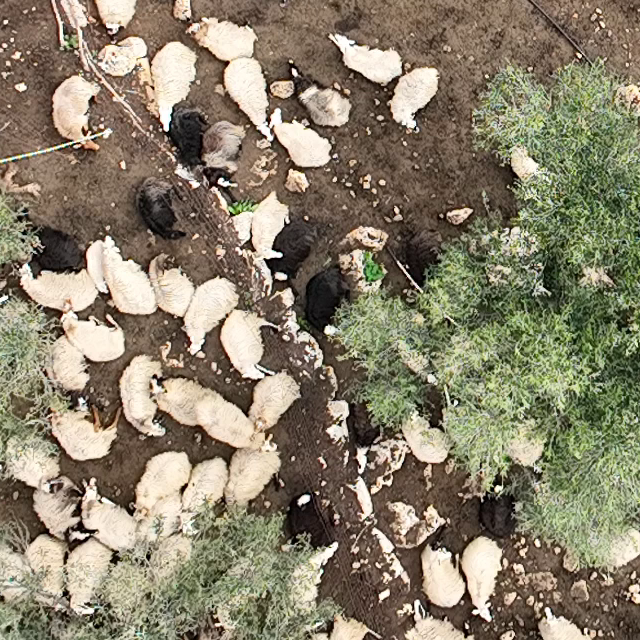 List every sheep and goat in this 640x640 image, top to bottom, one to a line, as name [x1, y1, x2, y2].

sheep [94, 0, 139, 35]
sheep [184, 18, 256, 60]
sheep [329, 33, 401, 84]
sheep [151, 42, 196, 129]
sheep [223, 59, 272, 142]
sheep [289, 62, 351, 126]
sheep [389, 67, 439, 129]
sheep [52, 77, 99, 147]
sheep [174, 103, 208, 168]
sheep [273, 108, 332, 167]
sheep [200, 123, 246, 187]
sheep [511, 142, 539, 182]
sheep [135, 175, 187, 239]
sheep [252, 190, 295, 261]
sheep [15, 207, 81, 270]
sheep [273, 216, 324, 283]
sheep [400, 224, 443, 278]
sheep [102, 234, 158, 316]
sheep [85, 238, 112, 293]
sheep [149, 254, 194, 319]
sheep [483, 258, 550, 297]
sheep [19, 266, 98, 313]
sheep [307, 266, 350, 332]
sheep [0, 276, 9, 377]
sheep [185, 276, 242, 355]
sheep [60, 297, 126, 361]
sheep [218, 308, 280, 380]
sheep [392, 309, 438, 386]
sheep [51, 336, 90, 392]
sheep [119, 356, 166, 436]
sheep [250, 371, 302, 433]
sheep [156, 377, 277, 450]
sheep [51, 401, 118, 462]
sheep [401, 406, 454, 463]
sheep [497, 419, 546, 464]
sheep [7, 430, 62, 494]
sheep [635, 446, 639, 478]
sheep [228, 447, 280, 524]
sheep [134, 451, 192, 521]
sheep [177, 456, 230, 531]
sheep [34, 475, 90, 541]
sheep [480, 475, 515, 535]
sheep [81, 478, 138, 552]
sheep [133, 490, 181, 559]
sheep [288, 491, 330, 549]
sheep [421, 529, 466, 609]
sheep [27, 534, 66, 605]
sheep [147, 536, 194, 585]
sheep [462, 537, 507, 622]
sheep [66, 540, 115, 614]
sheep [0, 542, 37, 605]
sheep [288, 542, 339, 613]
sheep [109, 558, 147, 617]
sheep [402, 599, 463, 639]
sheep [535, 608, 586, 635]